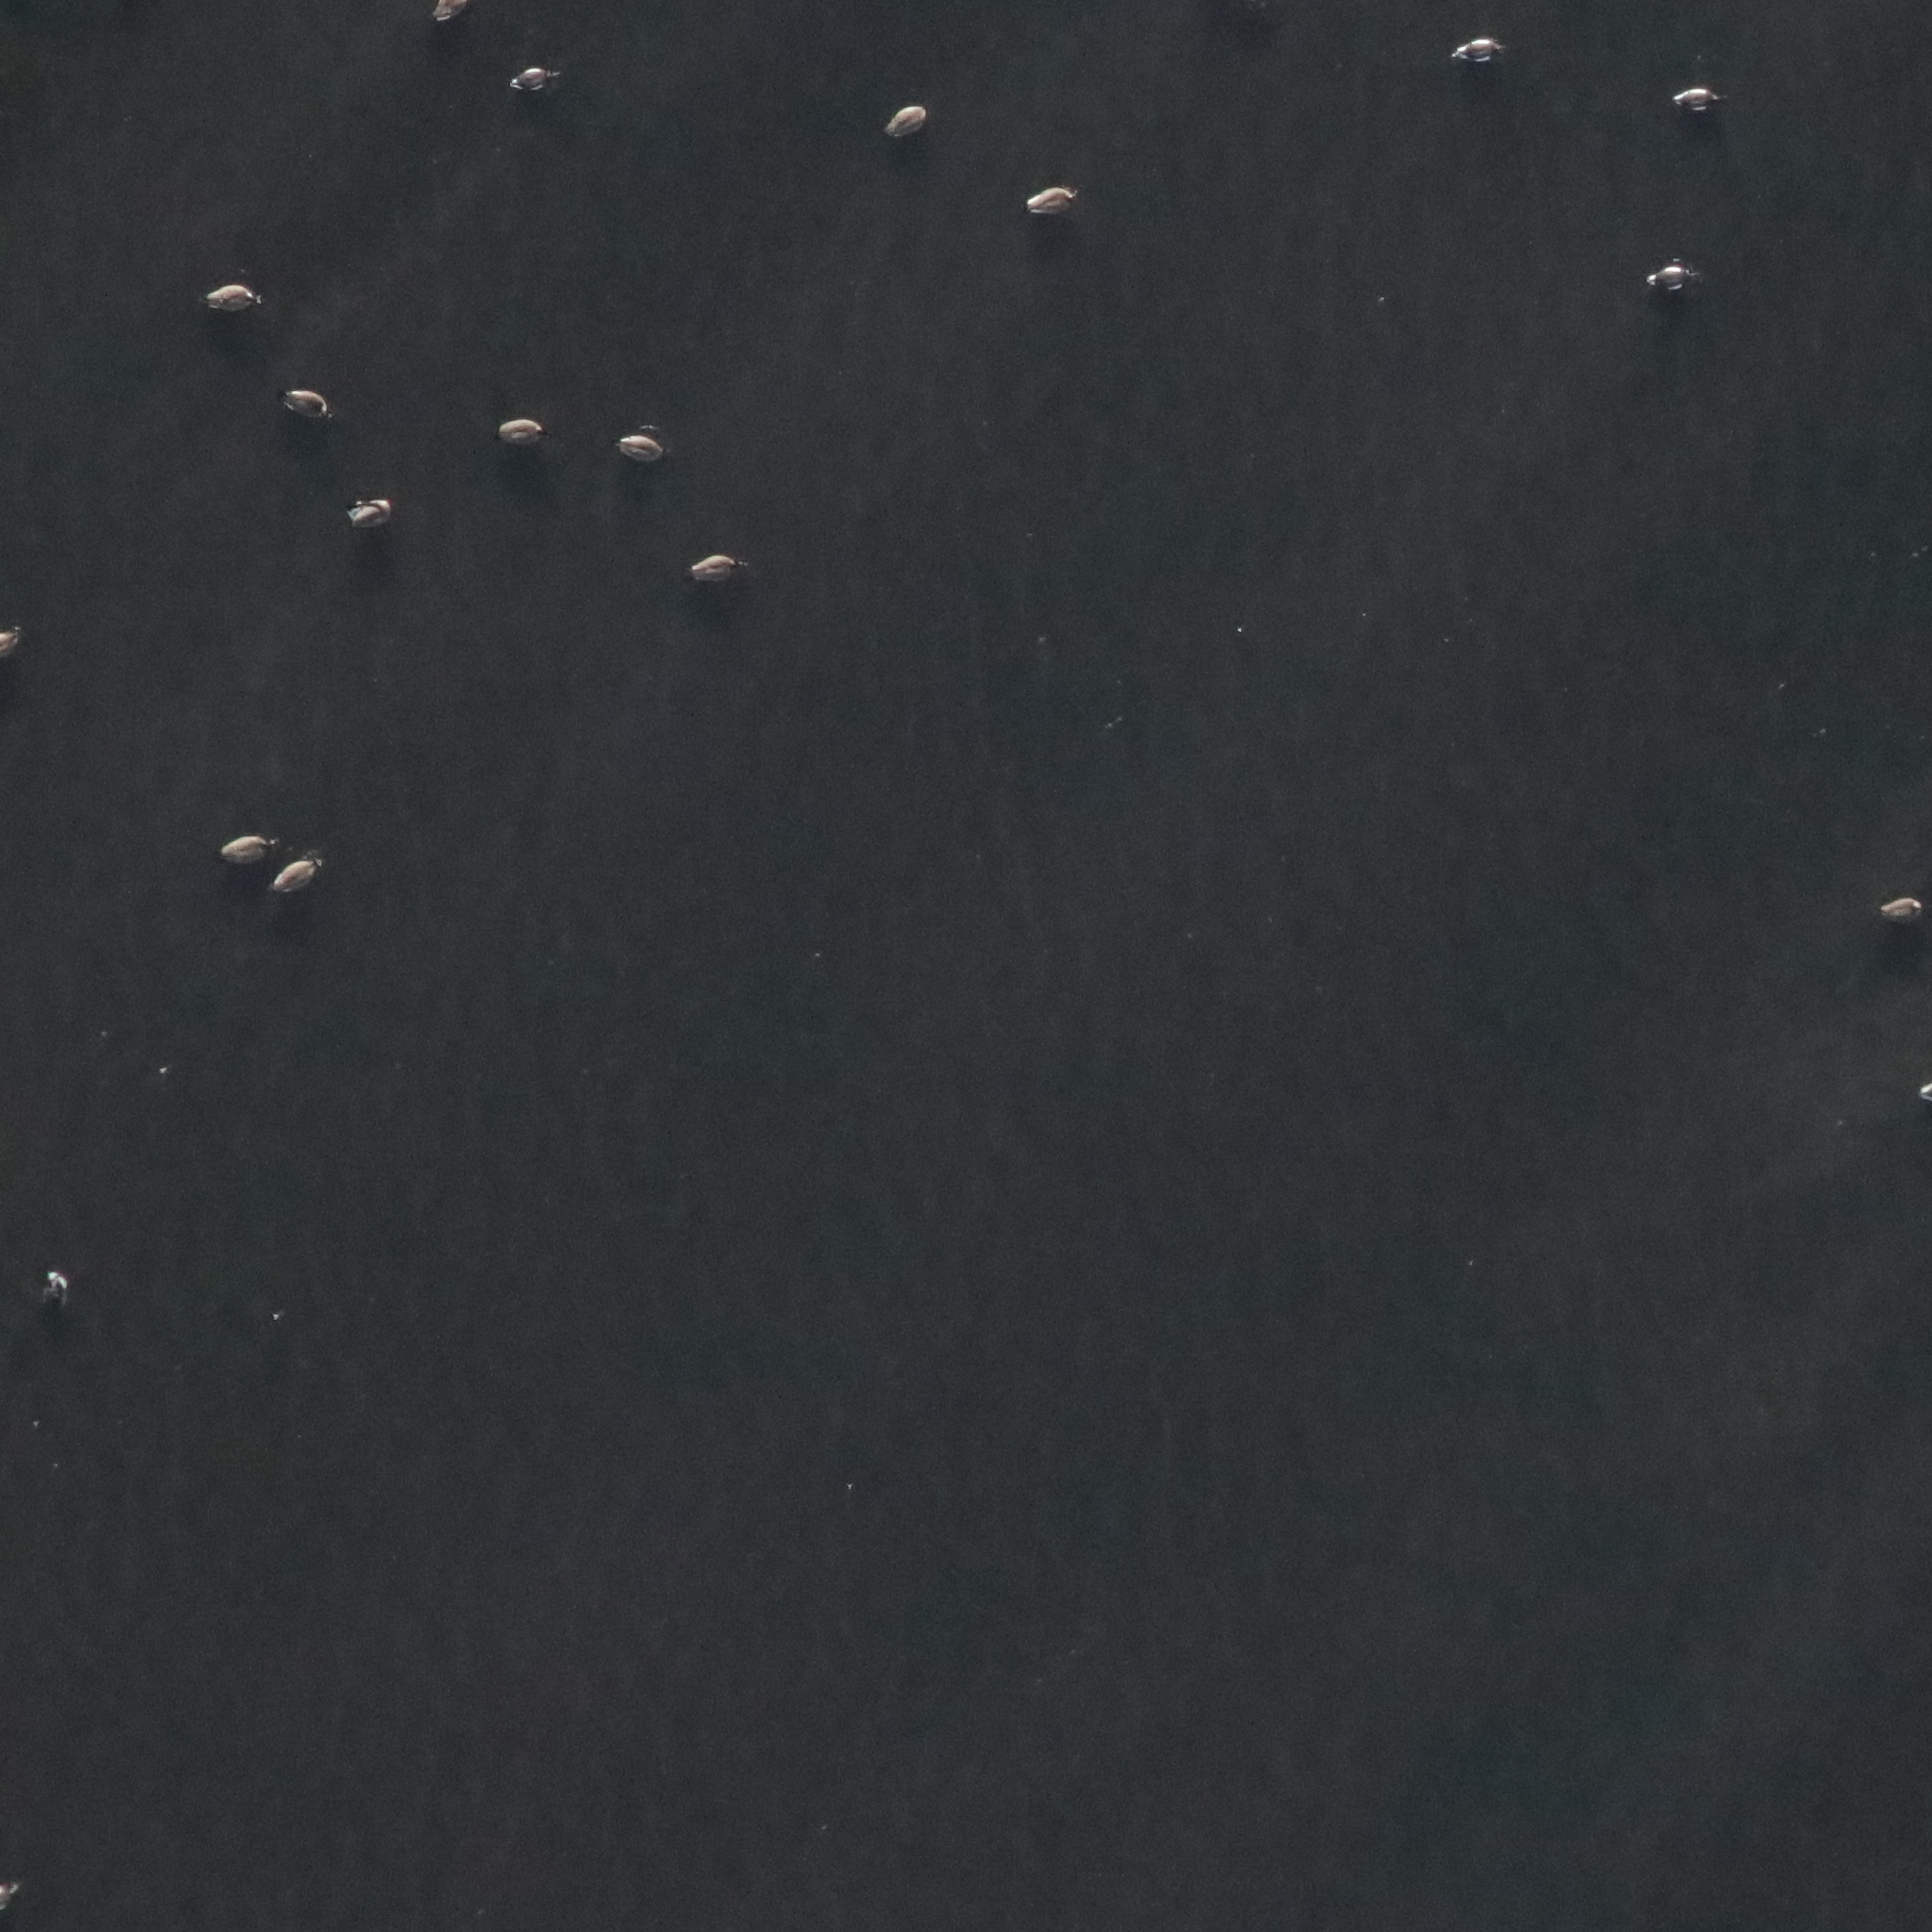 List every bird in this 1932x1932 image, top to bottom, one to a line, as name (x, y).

Canada goose (453, 3)
brant (1479, 50)
brant (532, 79)
brant (1697, 98)
Canada goose (908, 121)
Canada goose (1051, 200)
brant (1670, 278)
Canada goose (234, 298)
Canada goose (306, 401)
Canada goose (522, 431)
Canada goose (640, 445)
Canada goose (371, 510)
Canada goose (714, 568)
Canada goose (244, 850)
Canada goose (296, 876)
Canada goose (1899, 911)